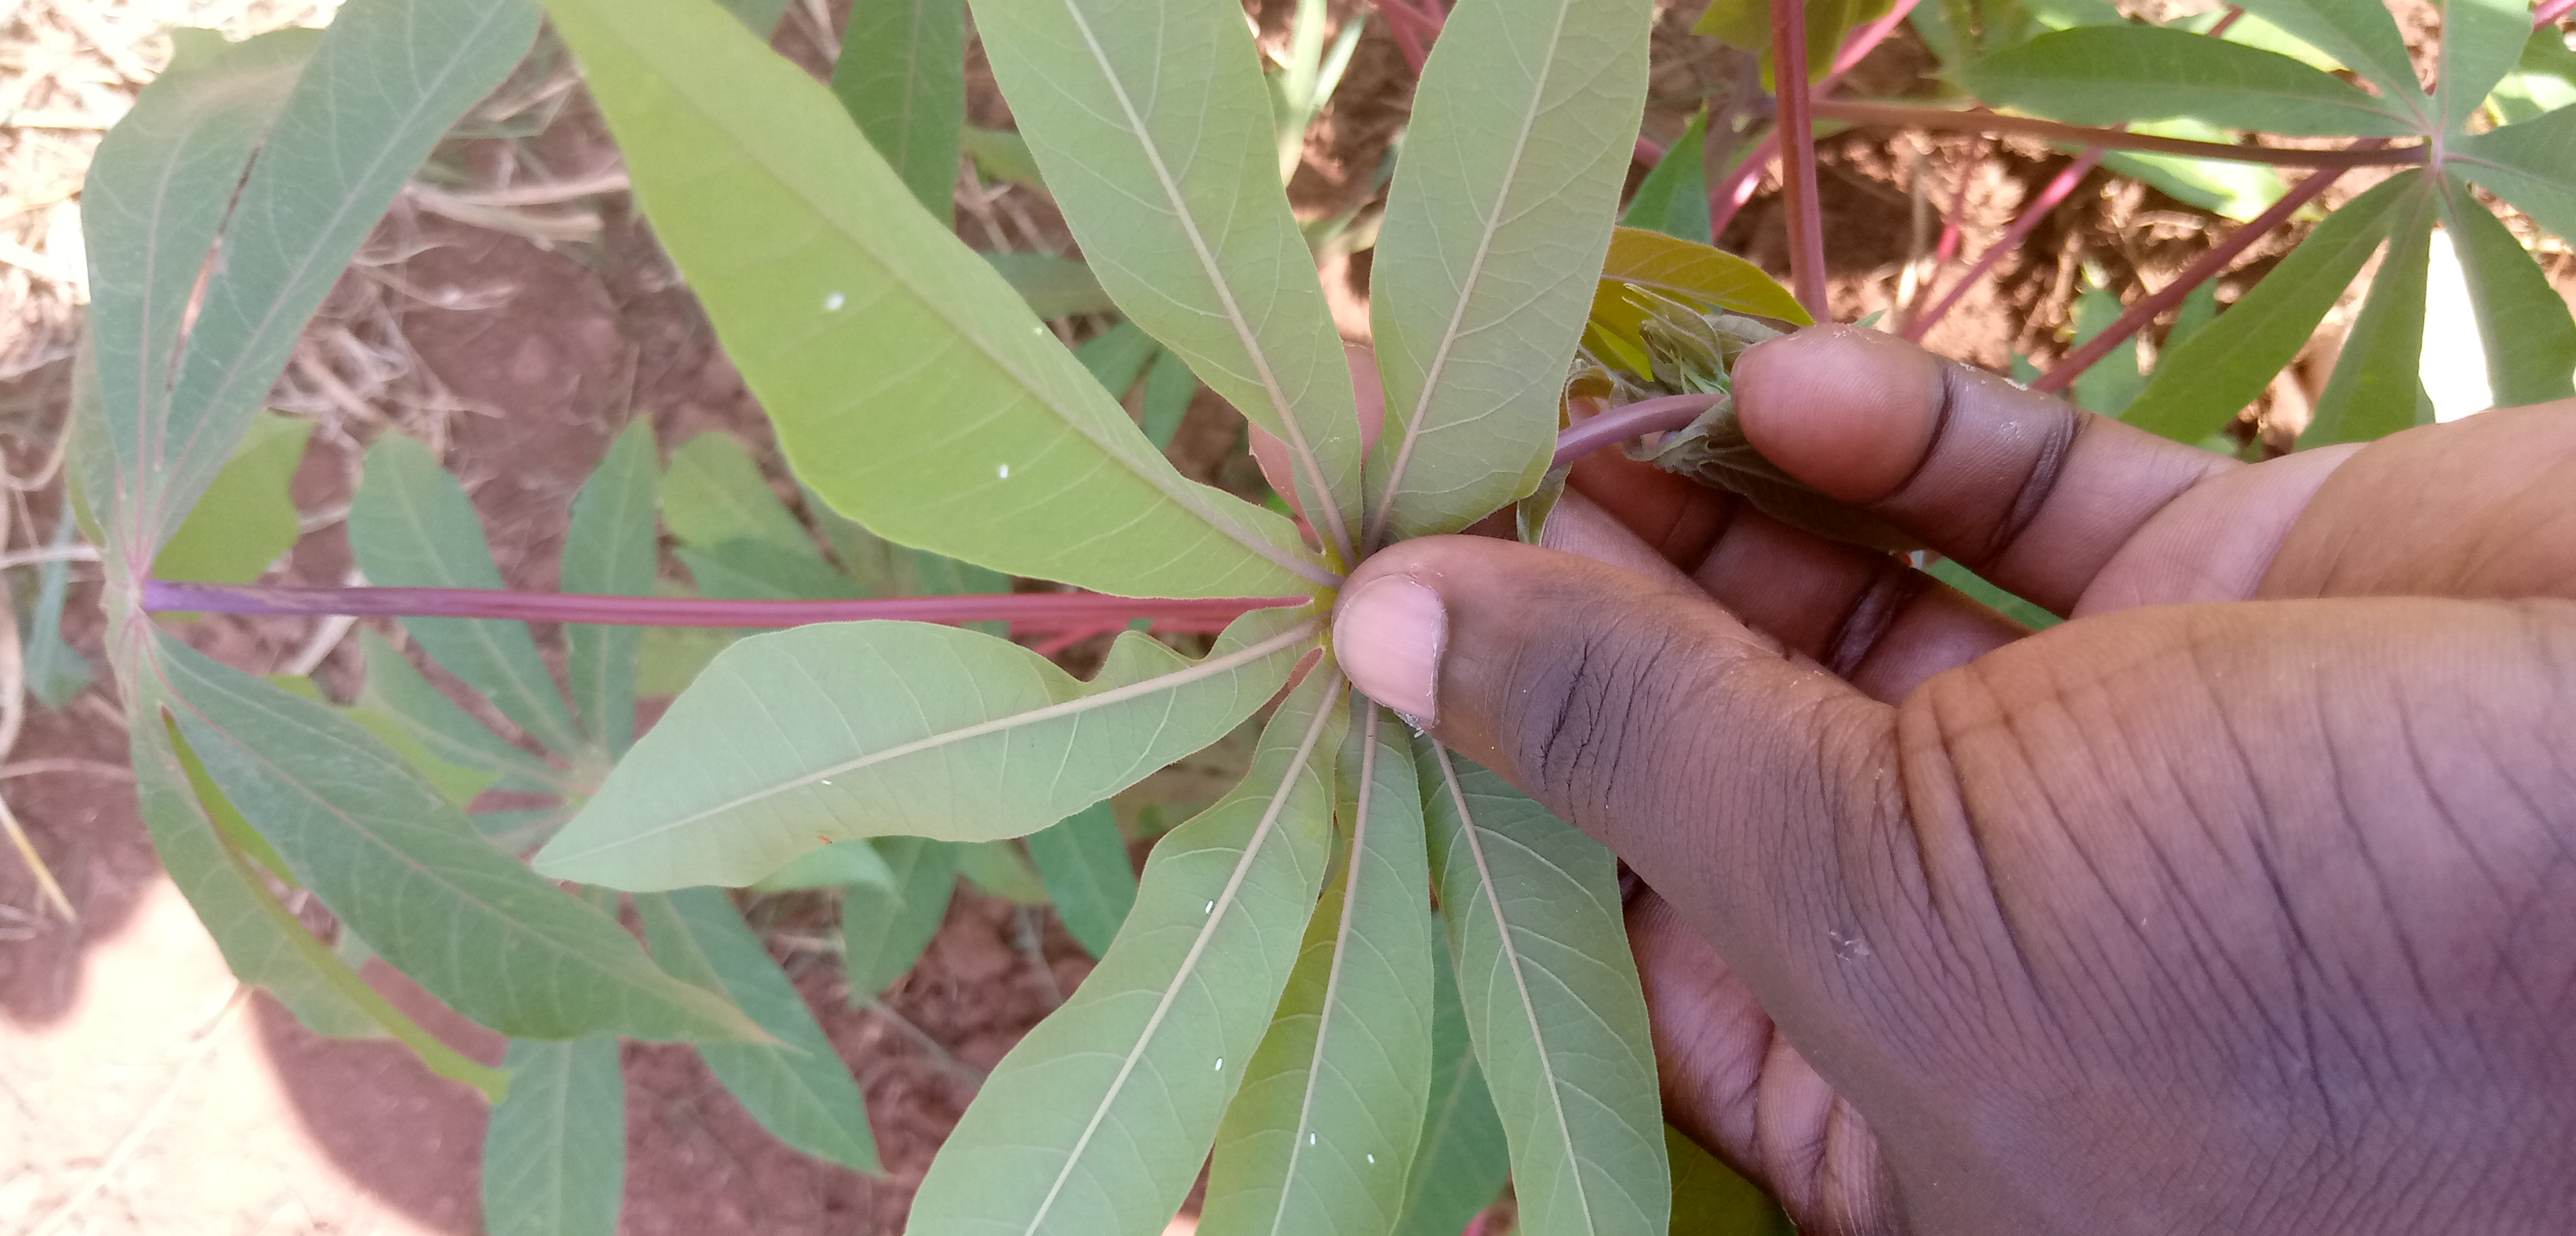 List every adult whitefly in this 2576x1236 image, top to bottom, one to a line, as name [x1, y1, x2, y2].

whitefly [822, 290, 844, 310]
whitefly [1033, 323, 1045, 339]
whitefly [996, 459, 1012, 480]
whitefly [819, 775, 835, 789]
whitefly [1203, 899, 1215, 916]
whitefly [1213, 1055, 1226, 1074]
whitefly [1307, 1128, 1321, 1147]
whitefly [1365, 1151, 1379, 1167]